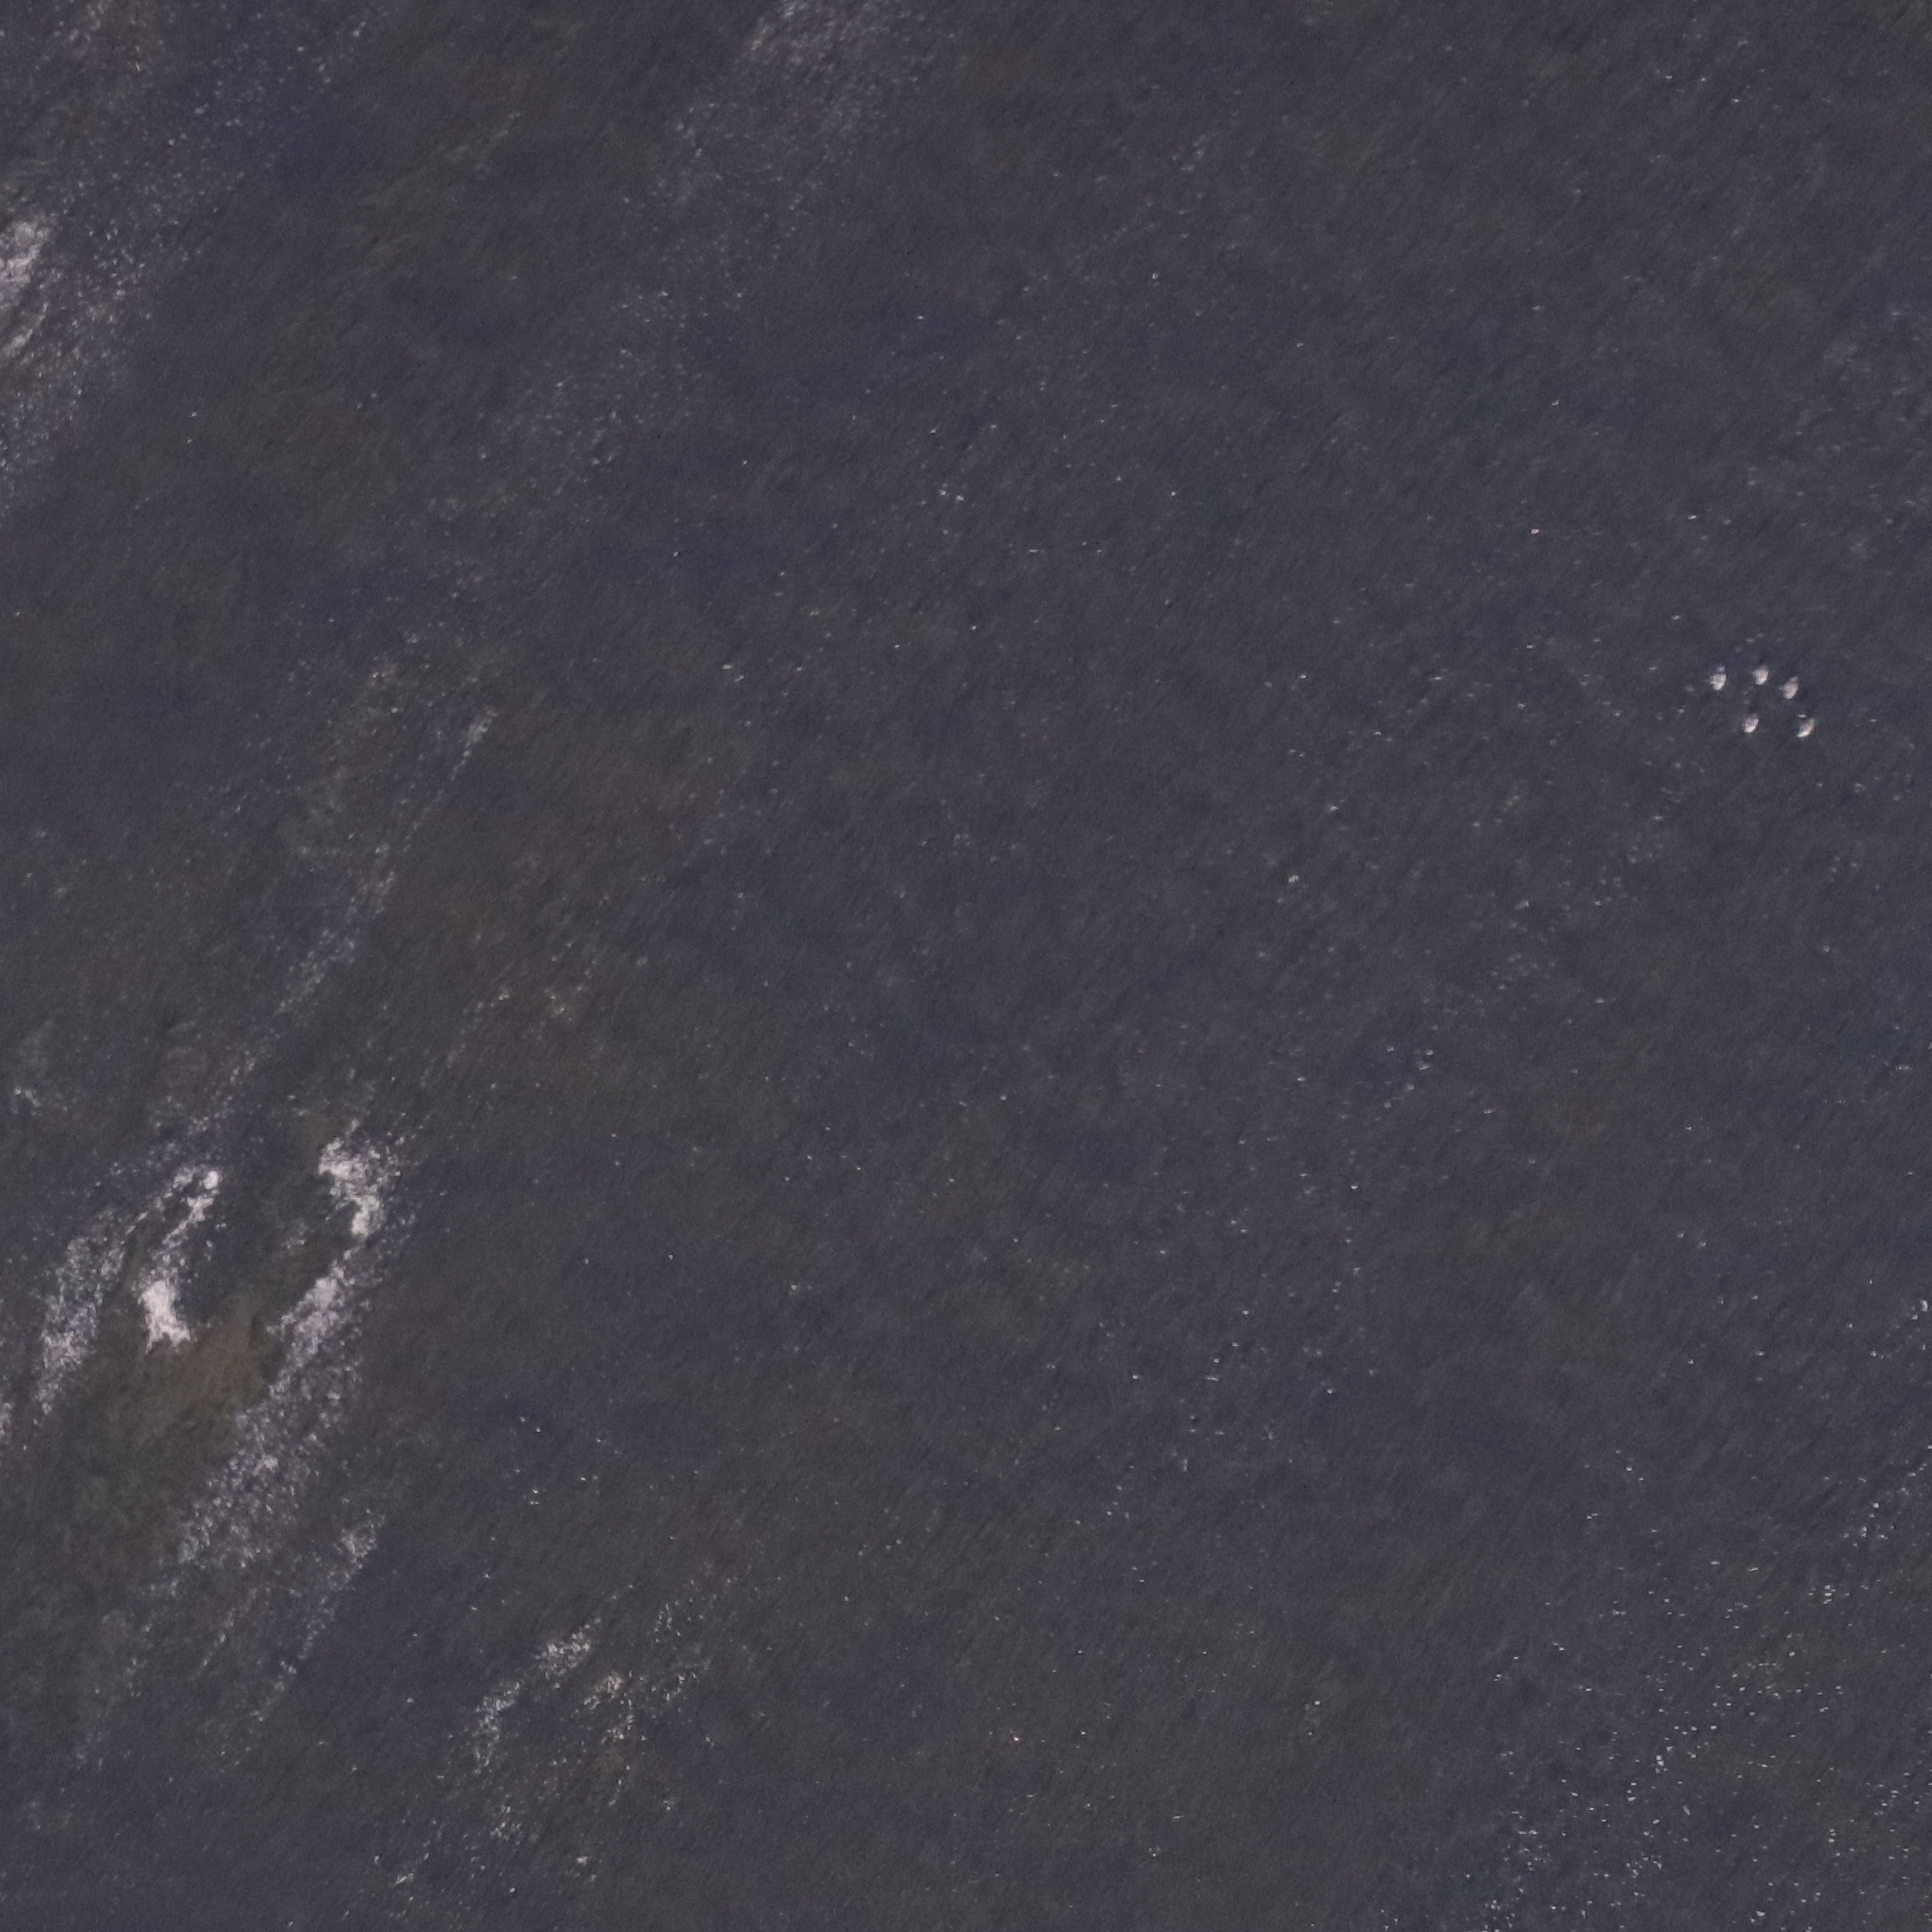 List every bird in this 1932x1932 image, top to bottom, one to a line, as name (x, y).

brant (1759, 673)
brant (1719, 678)
brant (1791, 684)
brant (1755, 722)
brant (1805, 726)